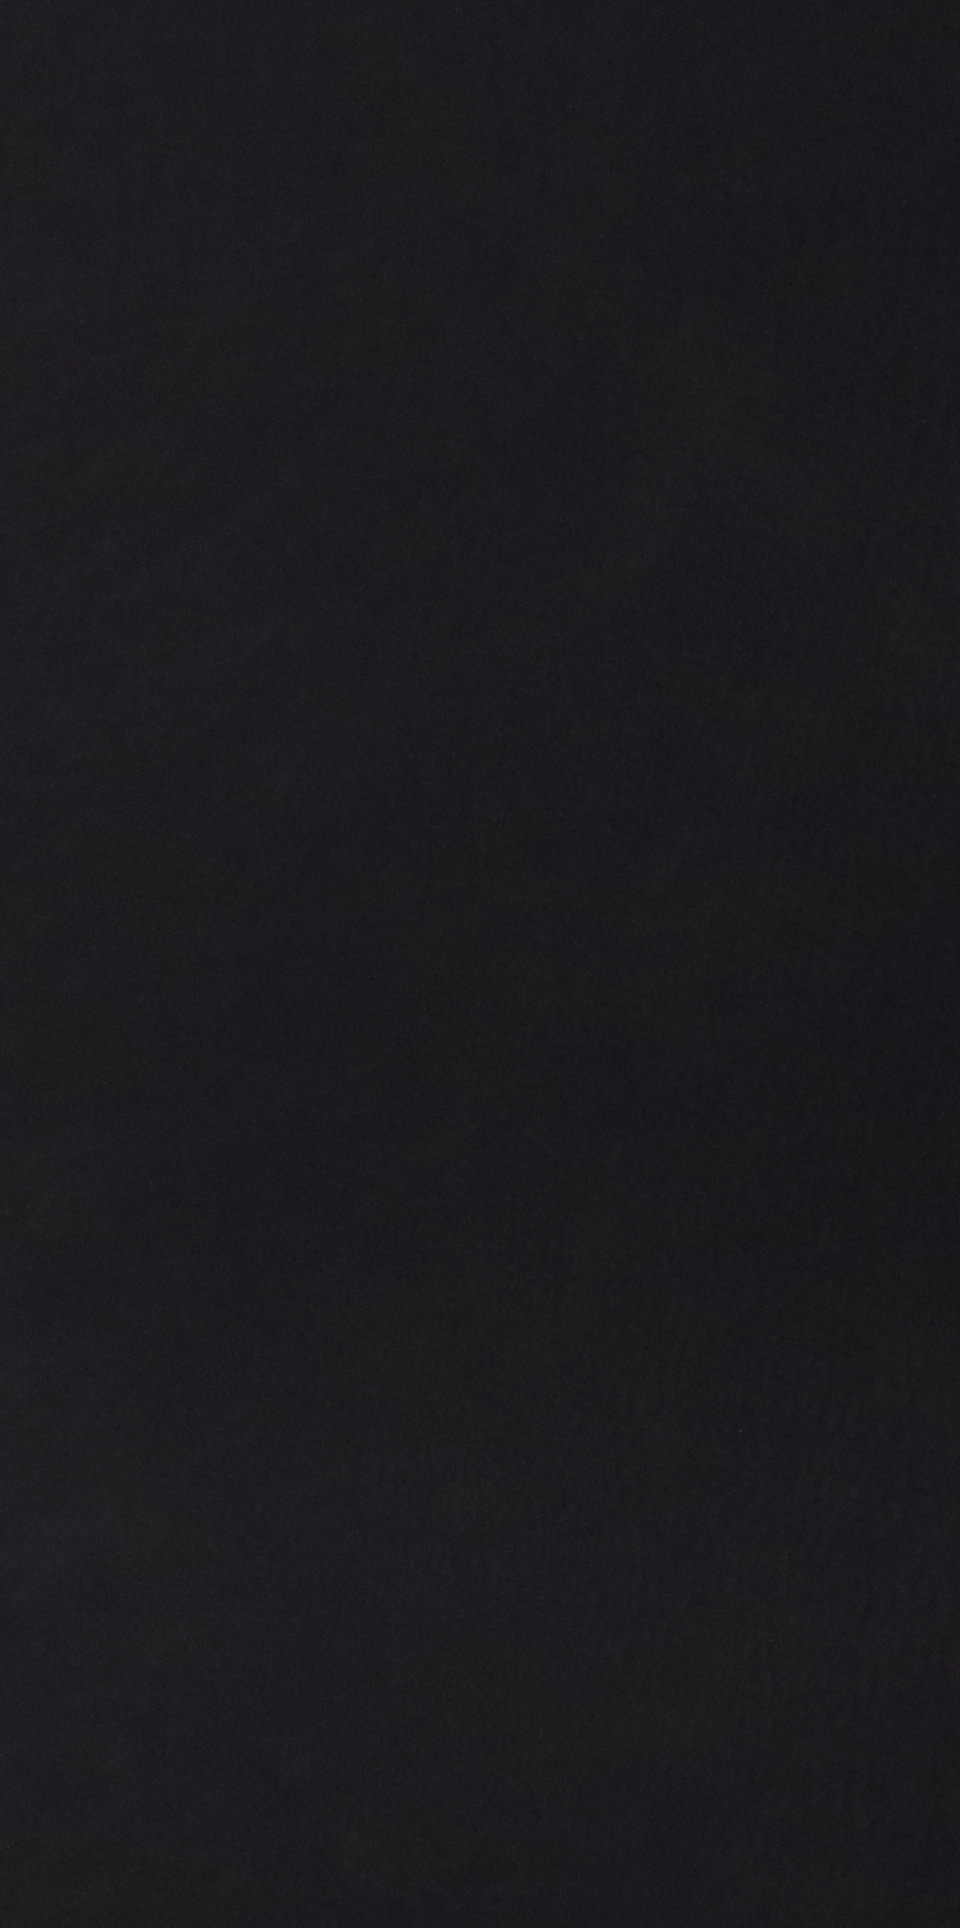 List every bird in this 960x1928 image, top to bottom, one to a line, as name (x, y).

None